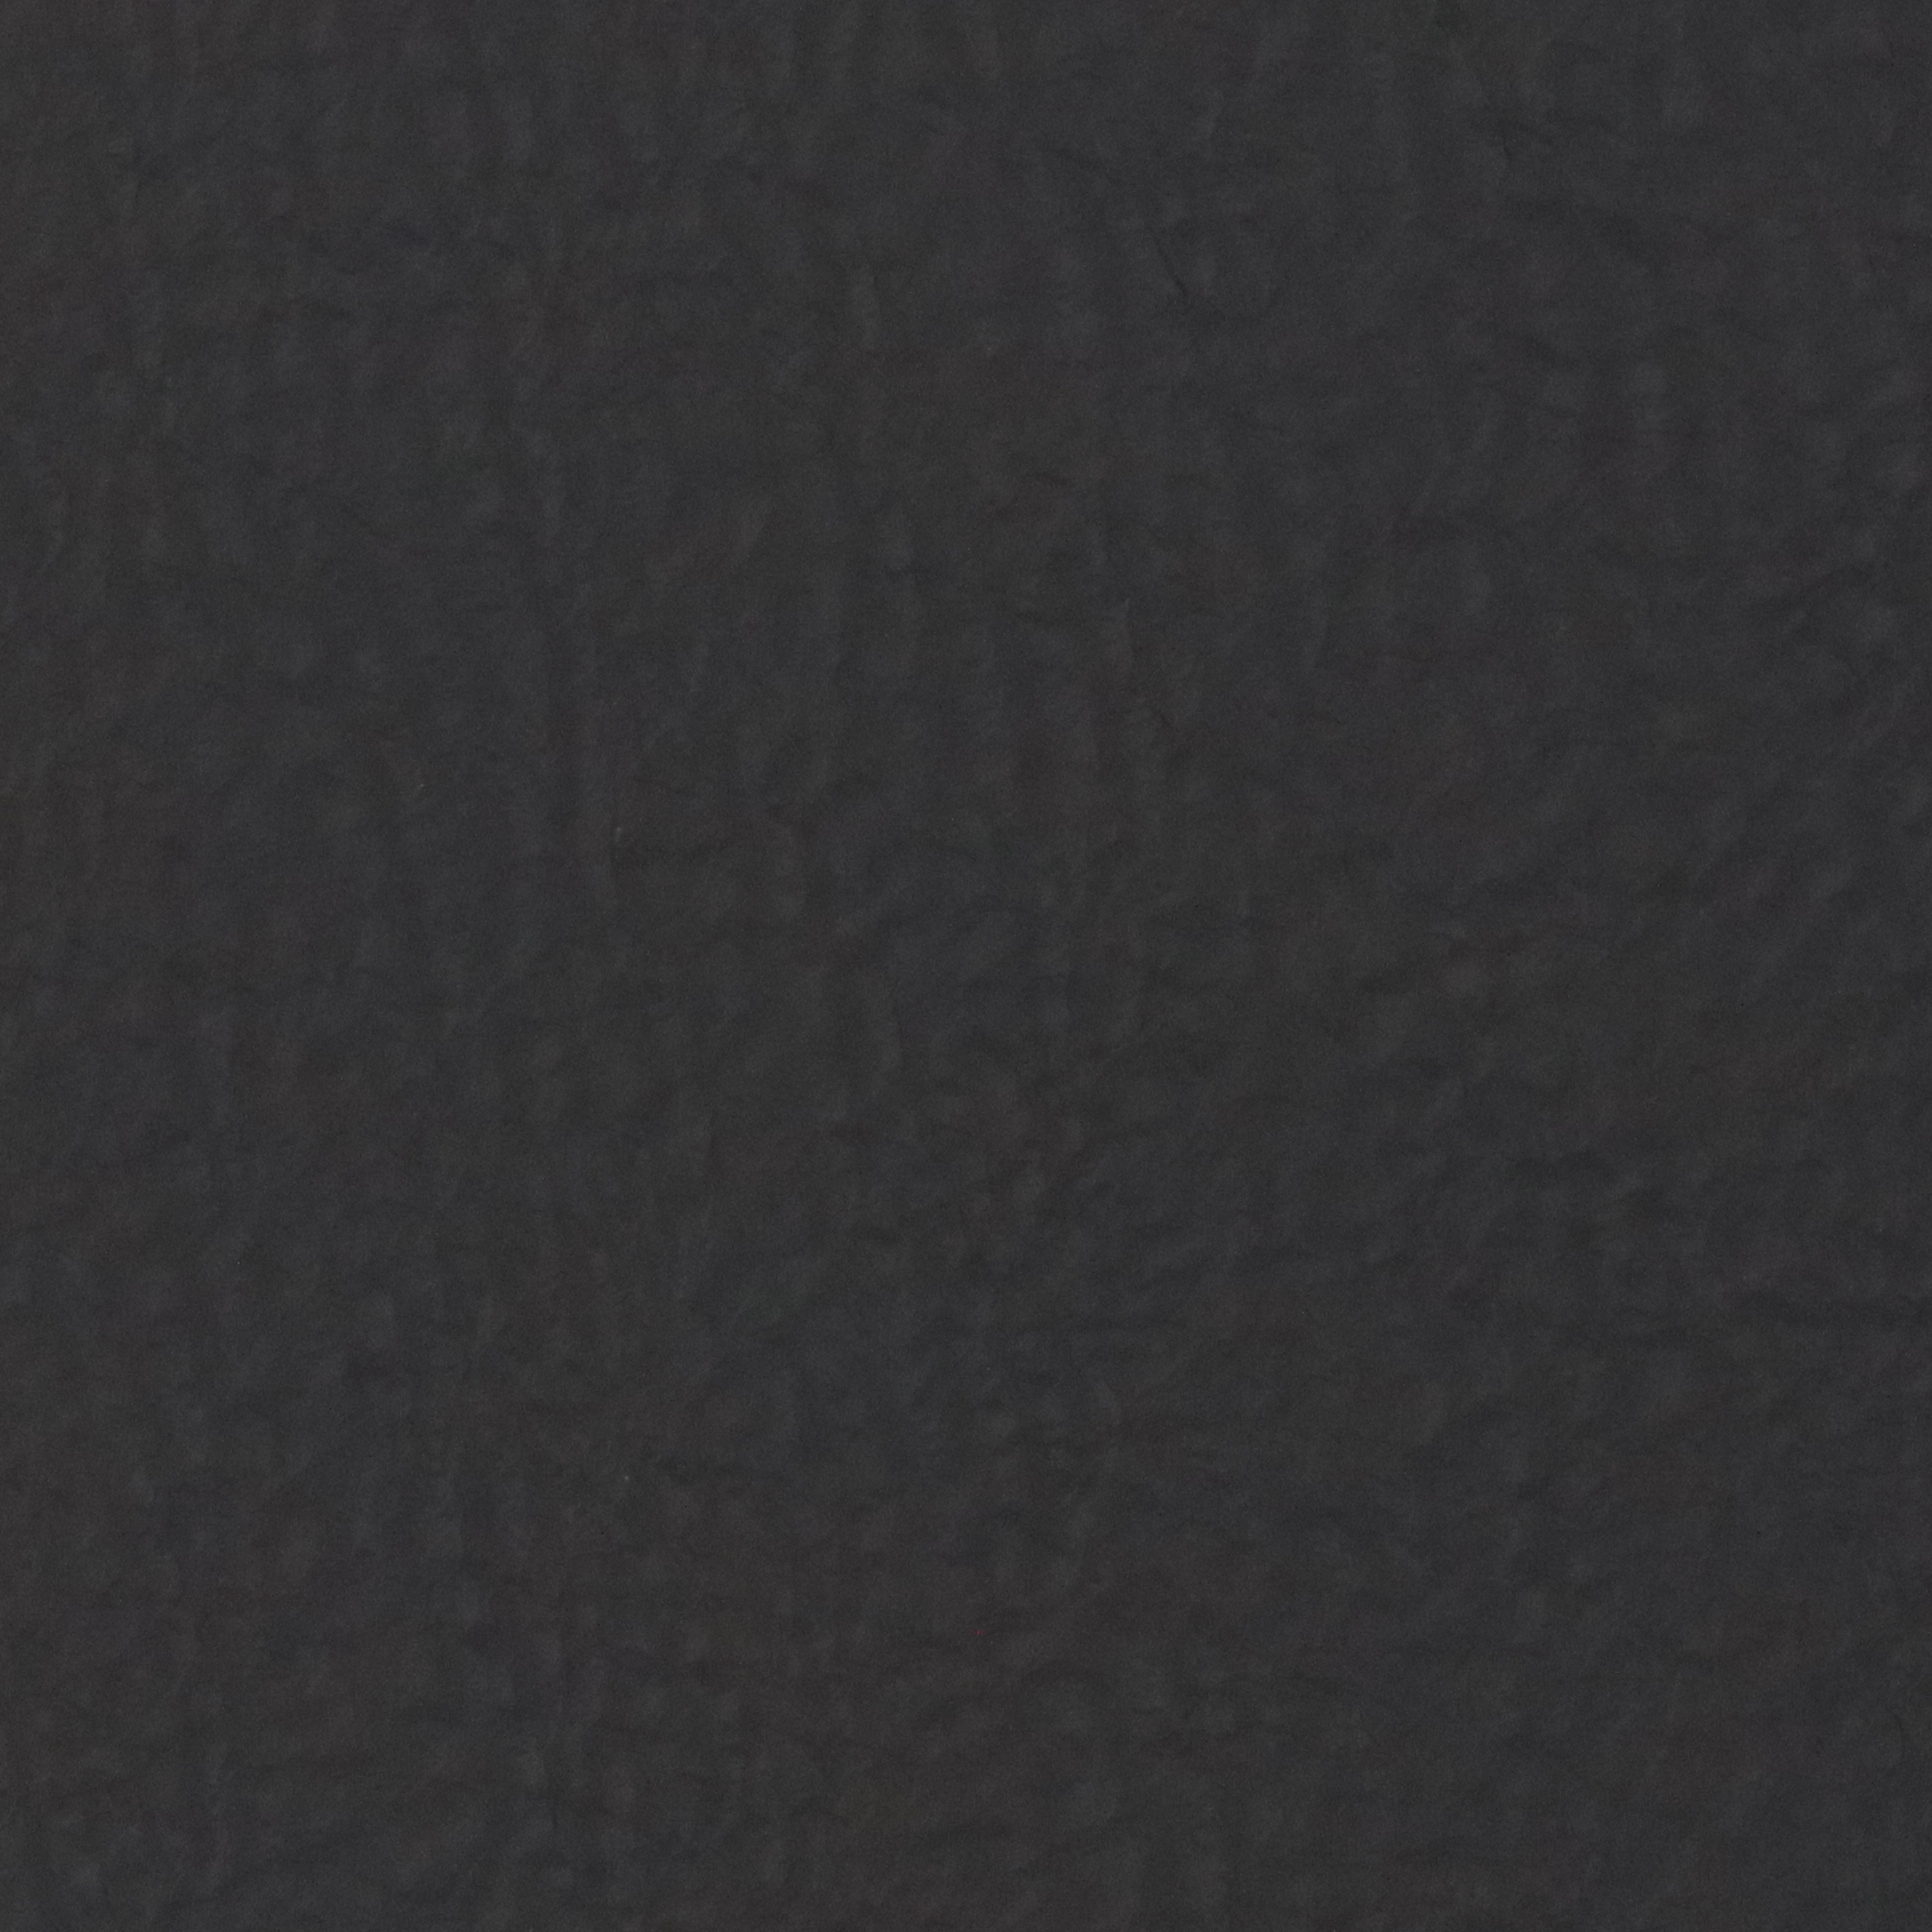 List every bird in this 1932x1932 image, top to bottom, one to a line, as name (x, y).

None